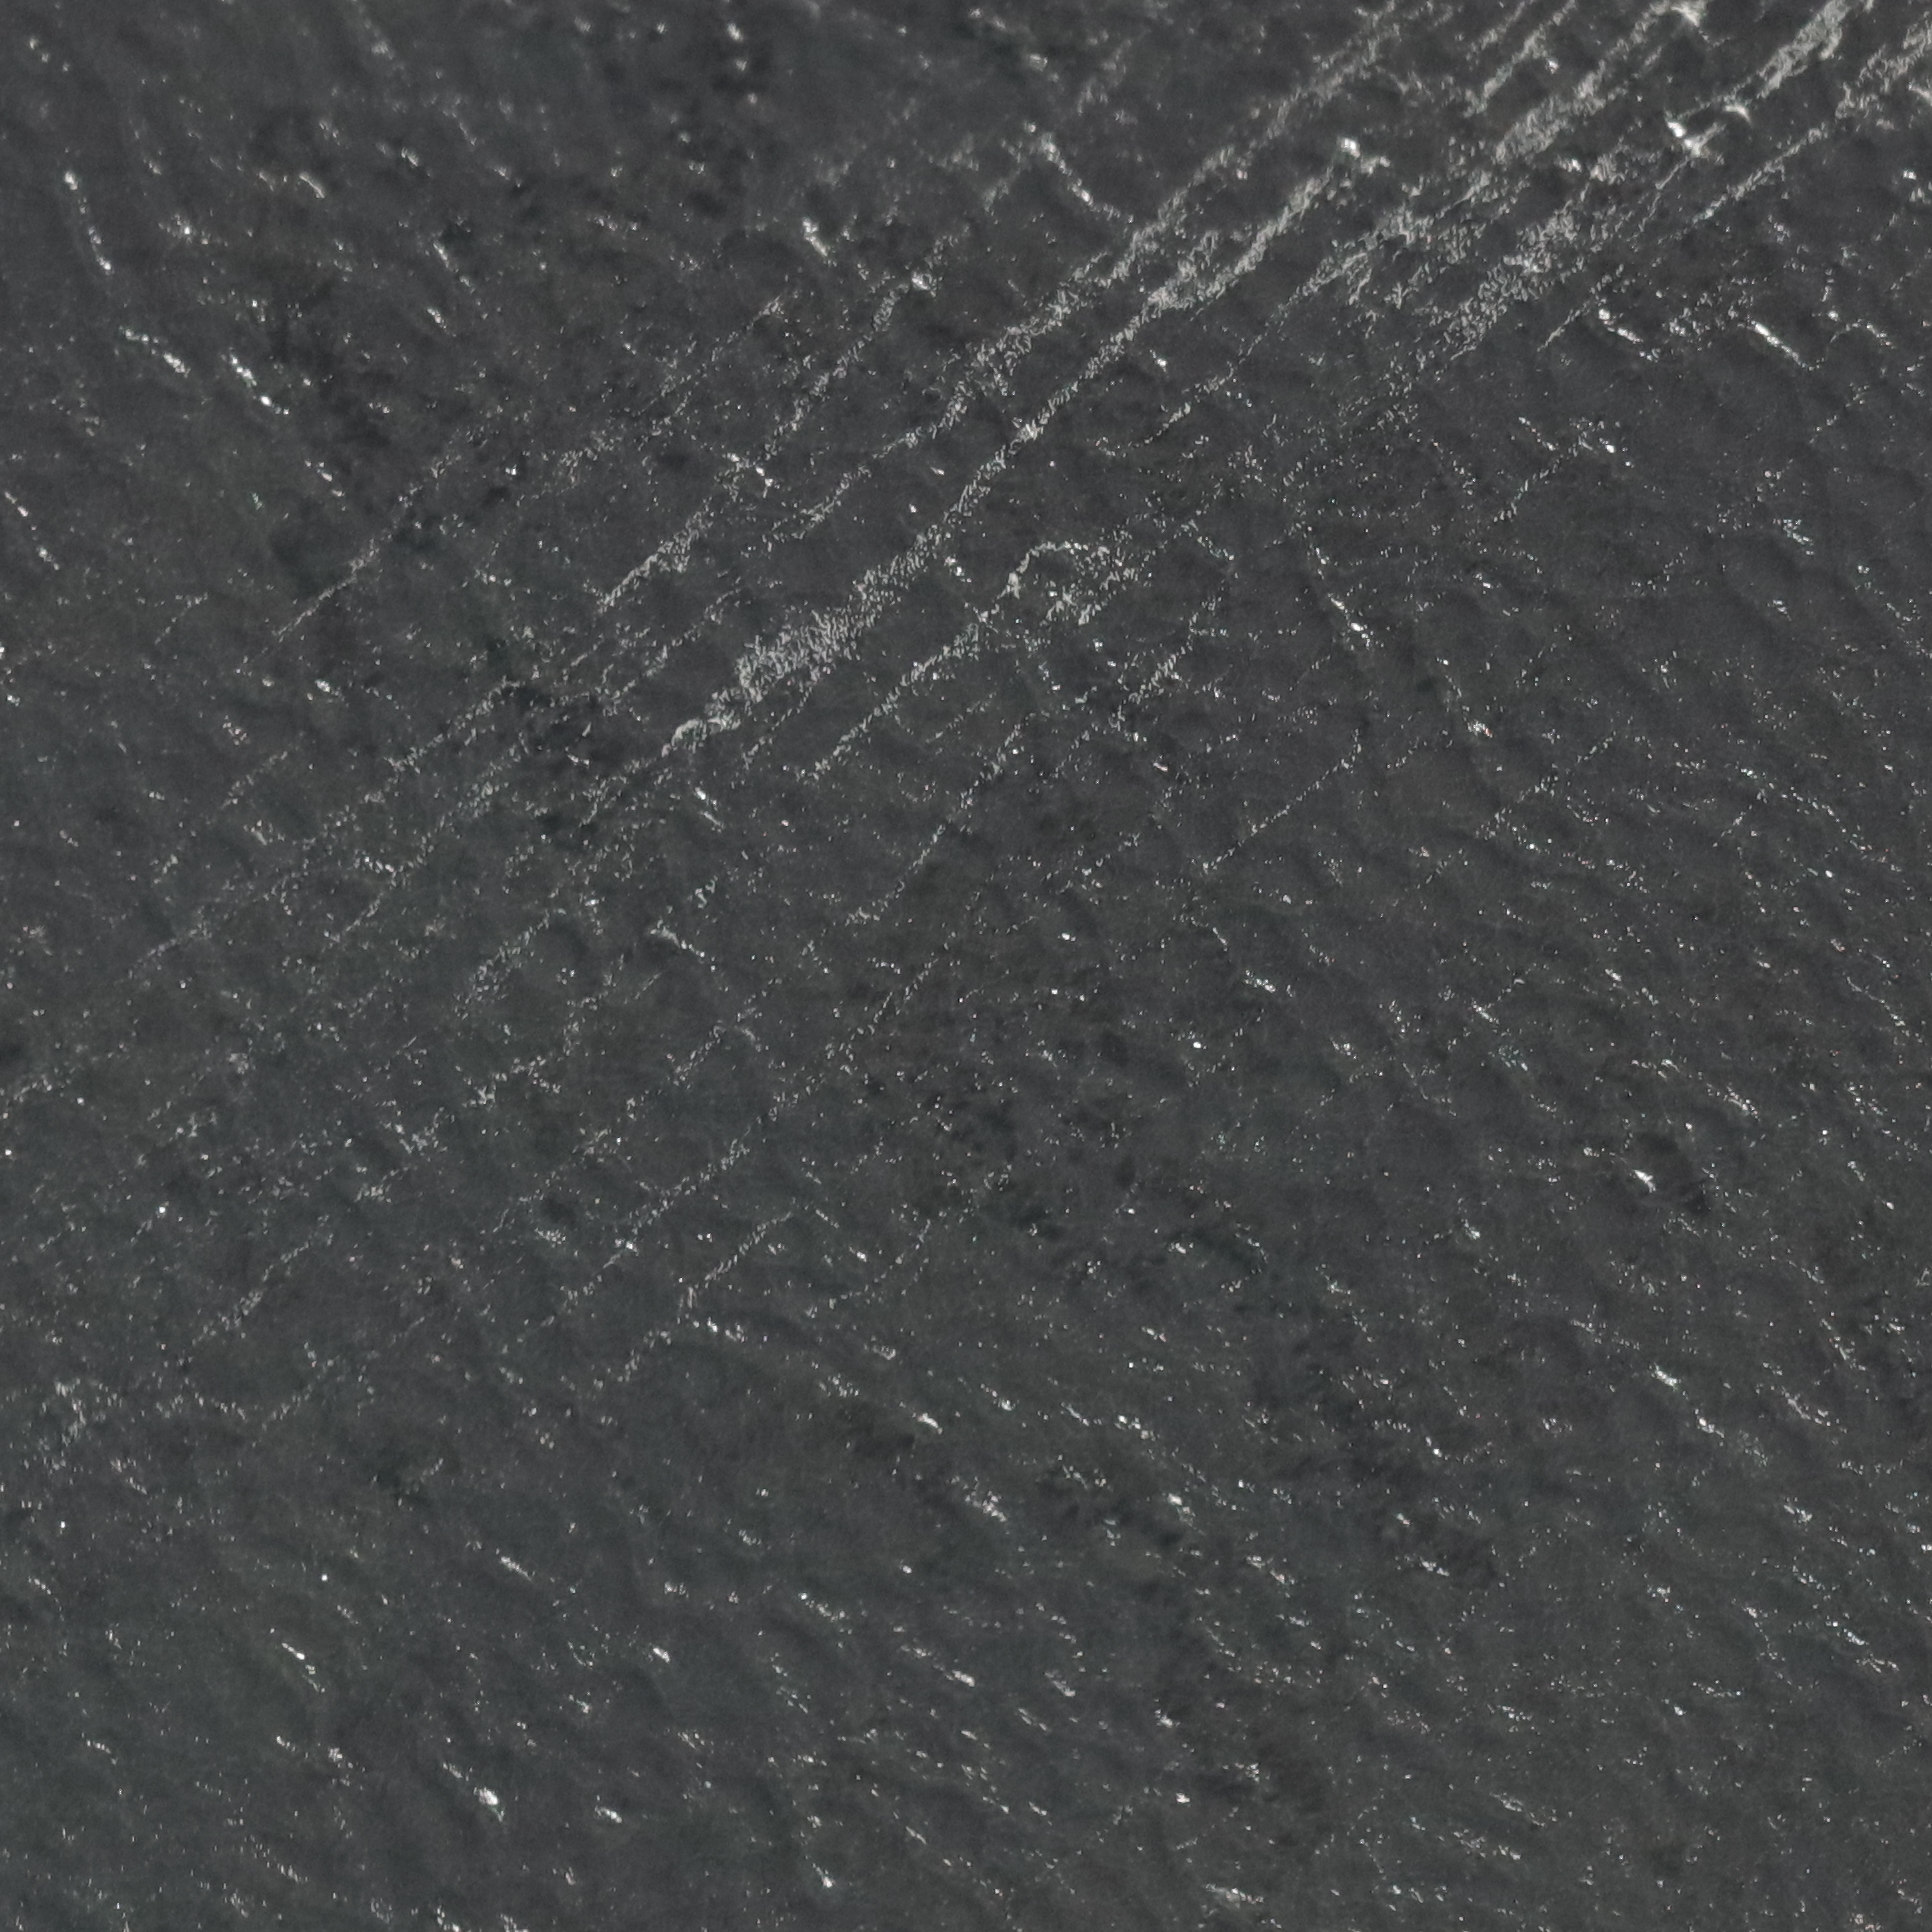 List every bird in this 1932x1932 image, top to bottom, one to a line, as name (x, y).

None